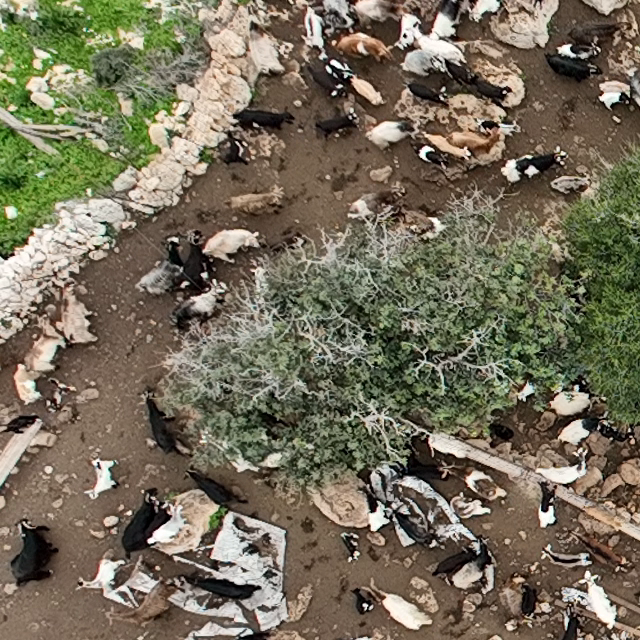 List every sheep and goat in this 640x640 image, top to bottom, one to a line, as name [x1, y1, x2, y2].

goat [245, 1, 285, 73]
goat [321, 1, 357, 31]
goat [352, 1, 401, 22]
goat [429, 1, 466, 42]
goat [467, 1, 500, 21]
goat [396, 6, 420, 53]
goat [302, 7, 325, 54]
goat [568, 21, 631, 42]
goat [410, 27, 466, 63]
goat [333, 34, 394, 63]
goat [555, 42, 603, 58]
goat [397, 53, 444, 77]
goat [436, 54, 479, 85]
goat [544, 54, 605, 81]
goat [329, 59, 352, 79]
goat [308, 67, 349, 97]
goat [622, 67, 639, 134]
goat [470, 71, 516, 98]
goat [345, 72, 383, 105]
goat [597, 80, 631, 94]
goat [406, 86, 451, 107]
goat [597, 93, 632, 112]
goat [230, 107, 294, 131]
goat [317, 110, 356, 137]
goat [365, 117, 417, 149]
goat [476, 120, 522, 136]
goat [447, 128, 499, 156]
goat [221, 130, 248, 168]
goat [421, 131, 471, 160]
goat [409, 143, 448, 165]
goat [501, 149, 568, 185]
goat [550, 175, 592, 196]
goat [225, 185, 283, 218]
goat [346, 186, 403, 221]
goat [398, 212, 445, 236]
goat [183, 231, 213, 292]
goat [202, 231, 262, 264]
goat [135, 237, 182, 296]
goat [60, 279, 100, 346]
goat [170, 282, 225, 330]
goat [27, 313, 65, 371]
goat [14, 363, 41, 402]
goat [517, 379, 542, 399]
goat [139, 389, 187, 459]
goat [548, 393, 595, 415]
goat [556, 412, 613, 442]
goat [596, 425, 632, 441]
goat [537, 447, 590, 484]
goat [84, 458, 120, 499]
goat [398, 458, 449, 482]
goat [439, 462, 507, 499]
goat [182, 464, 250, 508]
goat [365, 465, 396, 506]
goat [537, 481, 558, 528]
goat [357, 484, 392, 533]
goat [121, 488, 160, 557]
goat [451, 493, 491, 521]
goat [147, 504, 184, 545]
goat [393, 509, 439, 548]
goat [8, 518, 61, 586]
goat [570, 527, 634, 573]
goat [340, 533, 362, 562]
goat [446, 540, 489, 589]
goat [538, 542, 593, 568]
goat [433, 545, 479, 574]
goat [74, 558, 126, 591]
goat [580, 572, 618, 630]
goat [185, 573, 263, 599]
goat [362, 577, 432, 633]
goat [103, 581, 176, 629]
goat [519, 585, 538, 616]
goat [350, 589, 374, 614]
goat [556, 614, 579, 639]
goat [238, 633, 300, 639]